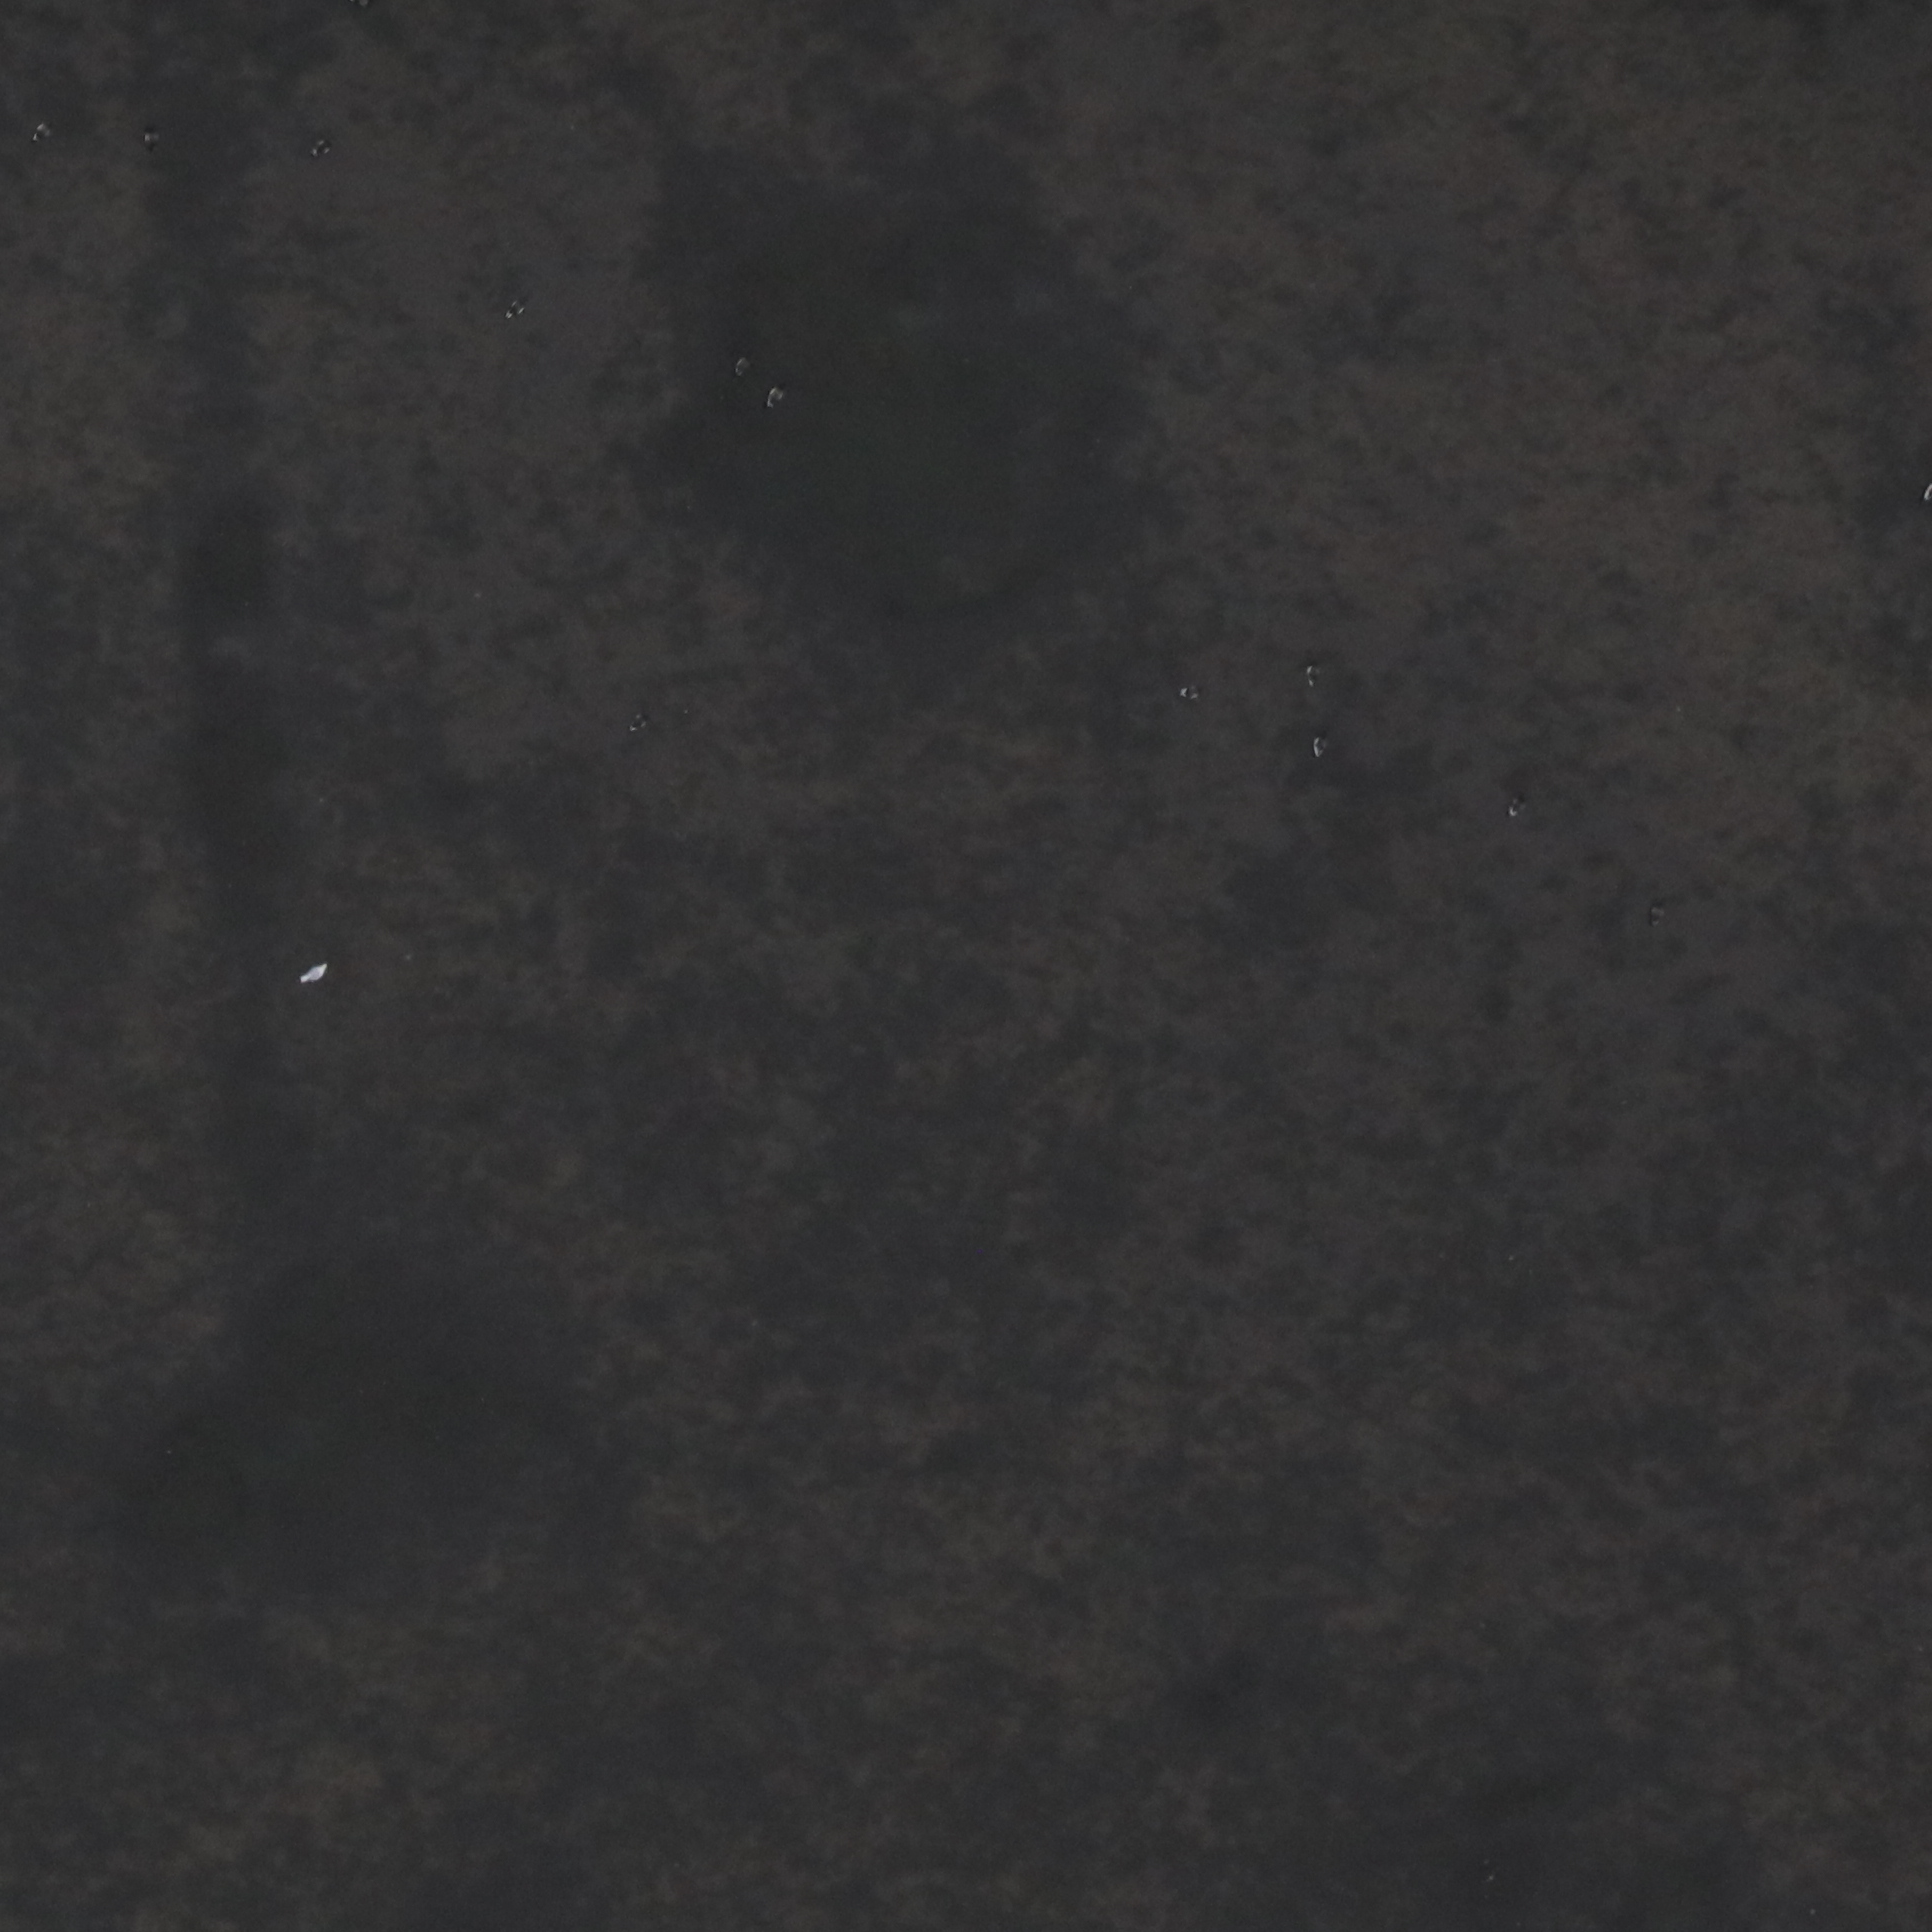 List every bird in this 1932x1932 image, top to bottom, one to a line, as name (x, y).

brant (41, 133)
brant (145, 147)
brant (321, 147)
brant (519, 309)
brant (746, 370)
brant (774, 396)
brant (1929, 493)
brant (1309, 670)
brant (1193, 692)
brant (641, 722)
brant (1311, 746)
brant (1518, 811)
brant (1651, 918)
gull (312, 973)